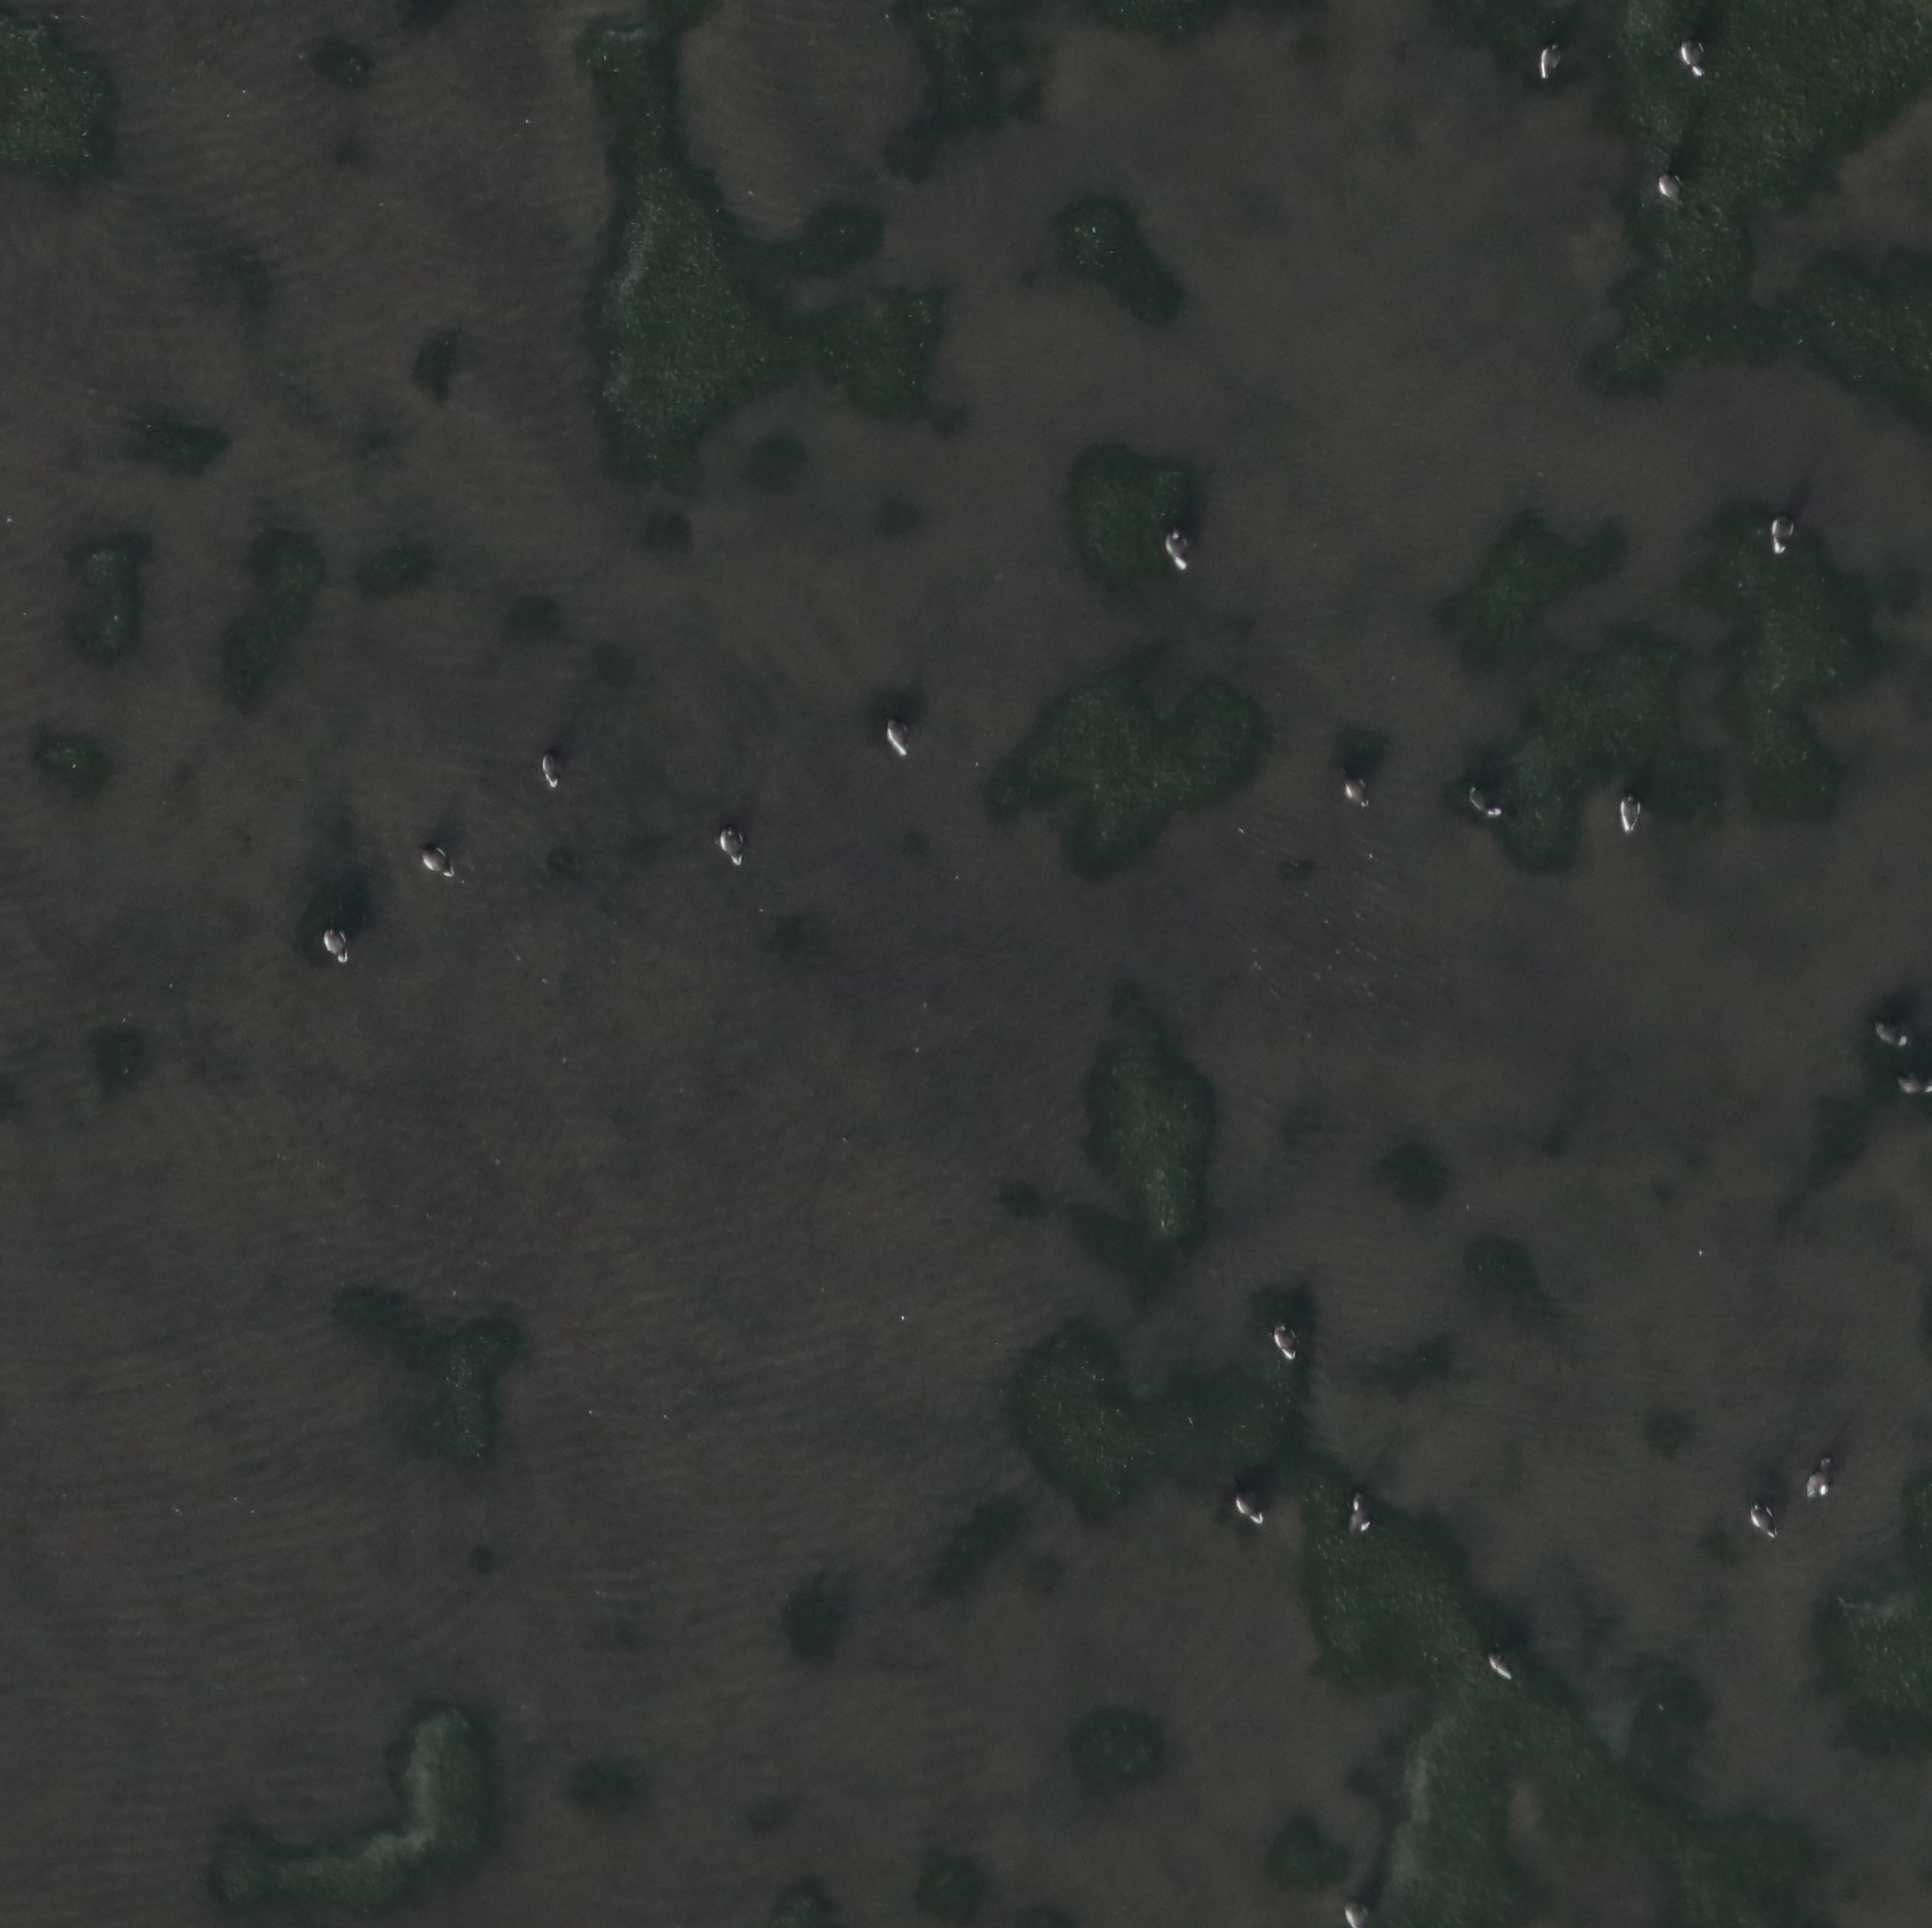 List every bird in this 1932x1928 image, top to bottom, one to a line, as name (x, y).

brant (1695, 55)
brant (1551, 61)
brant (1672, 186)
brant (1781, 534)
brant (1177, 550)
brant (899, 733)
brant (553, 765)
brant (1352, 788)
brant (1484, 802)
brant (1631, 810)
brant (731, 845)
brant (437, 860)
brant (336, 942)
brant (1894, 1033)
brant (1912, 1080)
brant (1286, 1343)
brant (1820, 1479)
brant (1249, 1507)
brant (1360, 1512)
brant (1765, 1519)
brant (1501, 1663)
brant (1354, 1914)